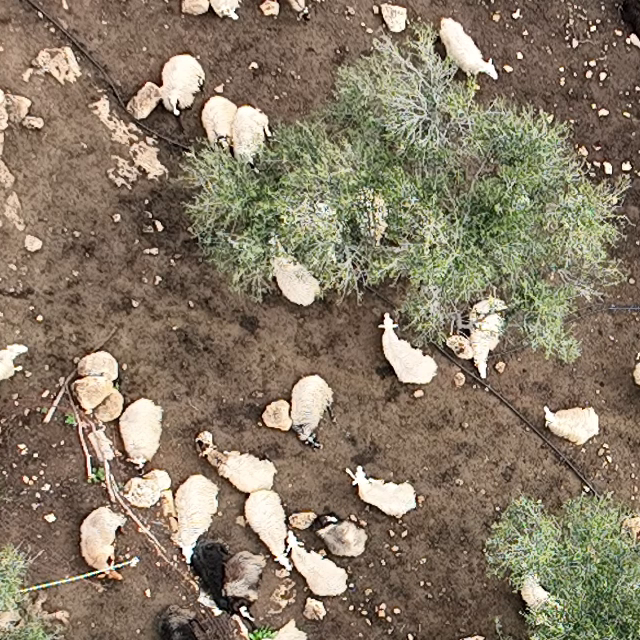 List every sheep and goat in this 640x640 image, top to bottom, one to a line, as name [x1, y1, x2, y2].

sheep [620, 0, 639, 41]
sheep [208, 1, 242, 20]
sheep [290, 1, 311, 22]
sheep [439, 14, 499, 82]
sheep [159, 52, 205, 116]
sheep [201, 95, 237, 153]
sheep [231, 105, 268, 169]
sheep [354, 188, 389, 249]
sheep [267, 233, 322, 307]
sheep [468, 301, 508, 380]
sheep [381, 312, 438, 386]
sheep [0, 343, 28, 412]
sheep [633, 361, 639, 425]
sheep [289, 372, 336, 451]
sheep [117, 399, 165, 472]
sheep [542, 404, 601, 444]
sheep [195, 440, 277, 494]
sheep [352, 466, 418, 518]
sheep [174, 474, 220, 565]
sheep [245, 490, 293, 570]
sheep [79, 507, 125, 582]
sheep [309, 515, 367, 560]
sheep [285, 529, 347, 595]
sheep [190, 538, 231, 608]
sheep [222, 553, 266, 621]
sheep [518, 573, 568, 614]
sheep [158, 603, 214, 639]
sheep [0, 606, 26, 635]
sheep [273, 620, 308, 639]